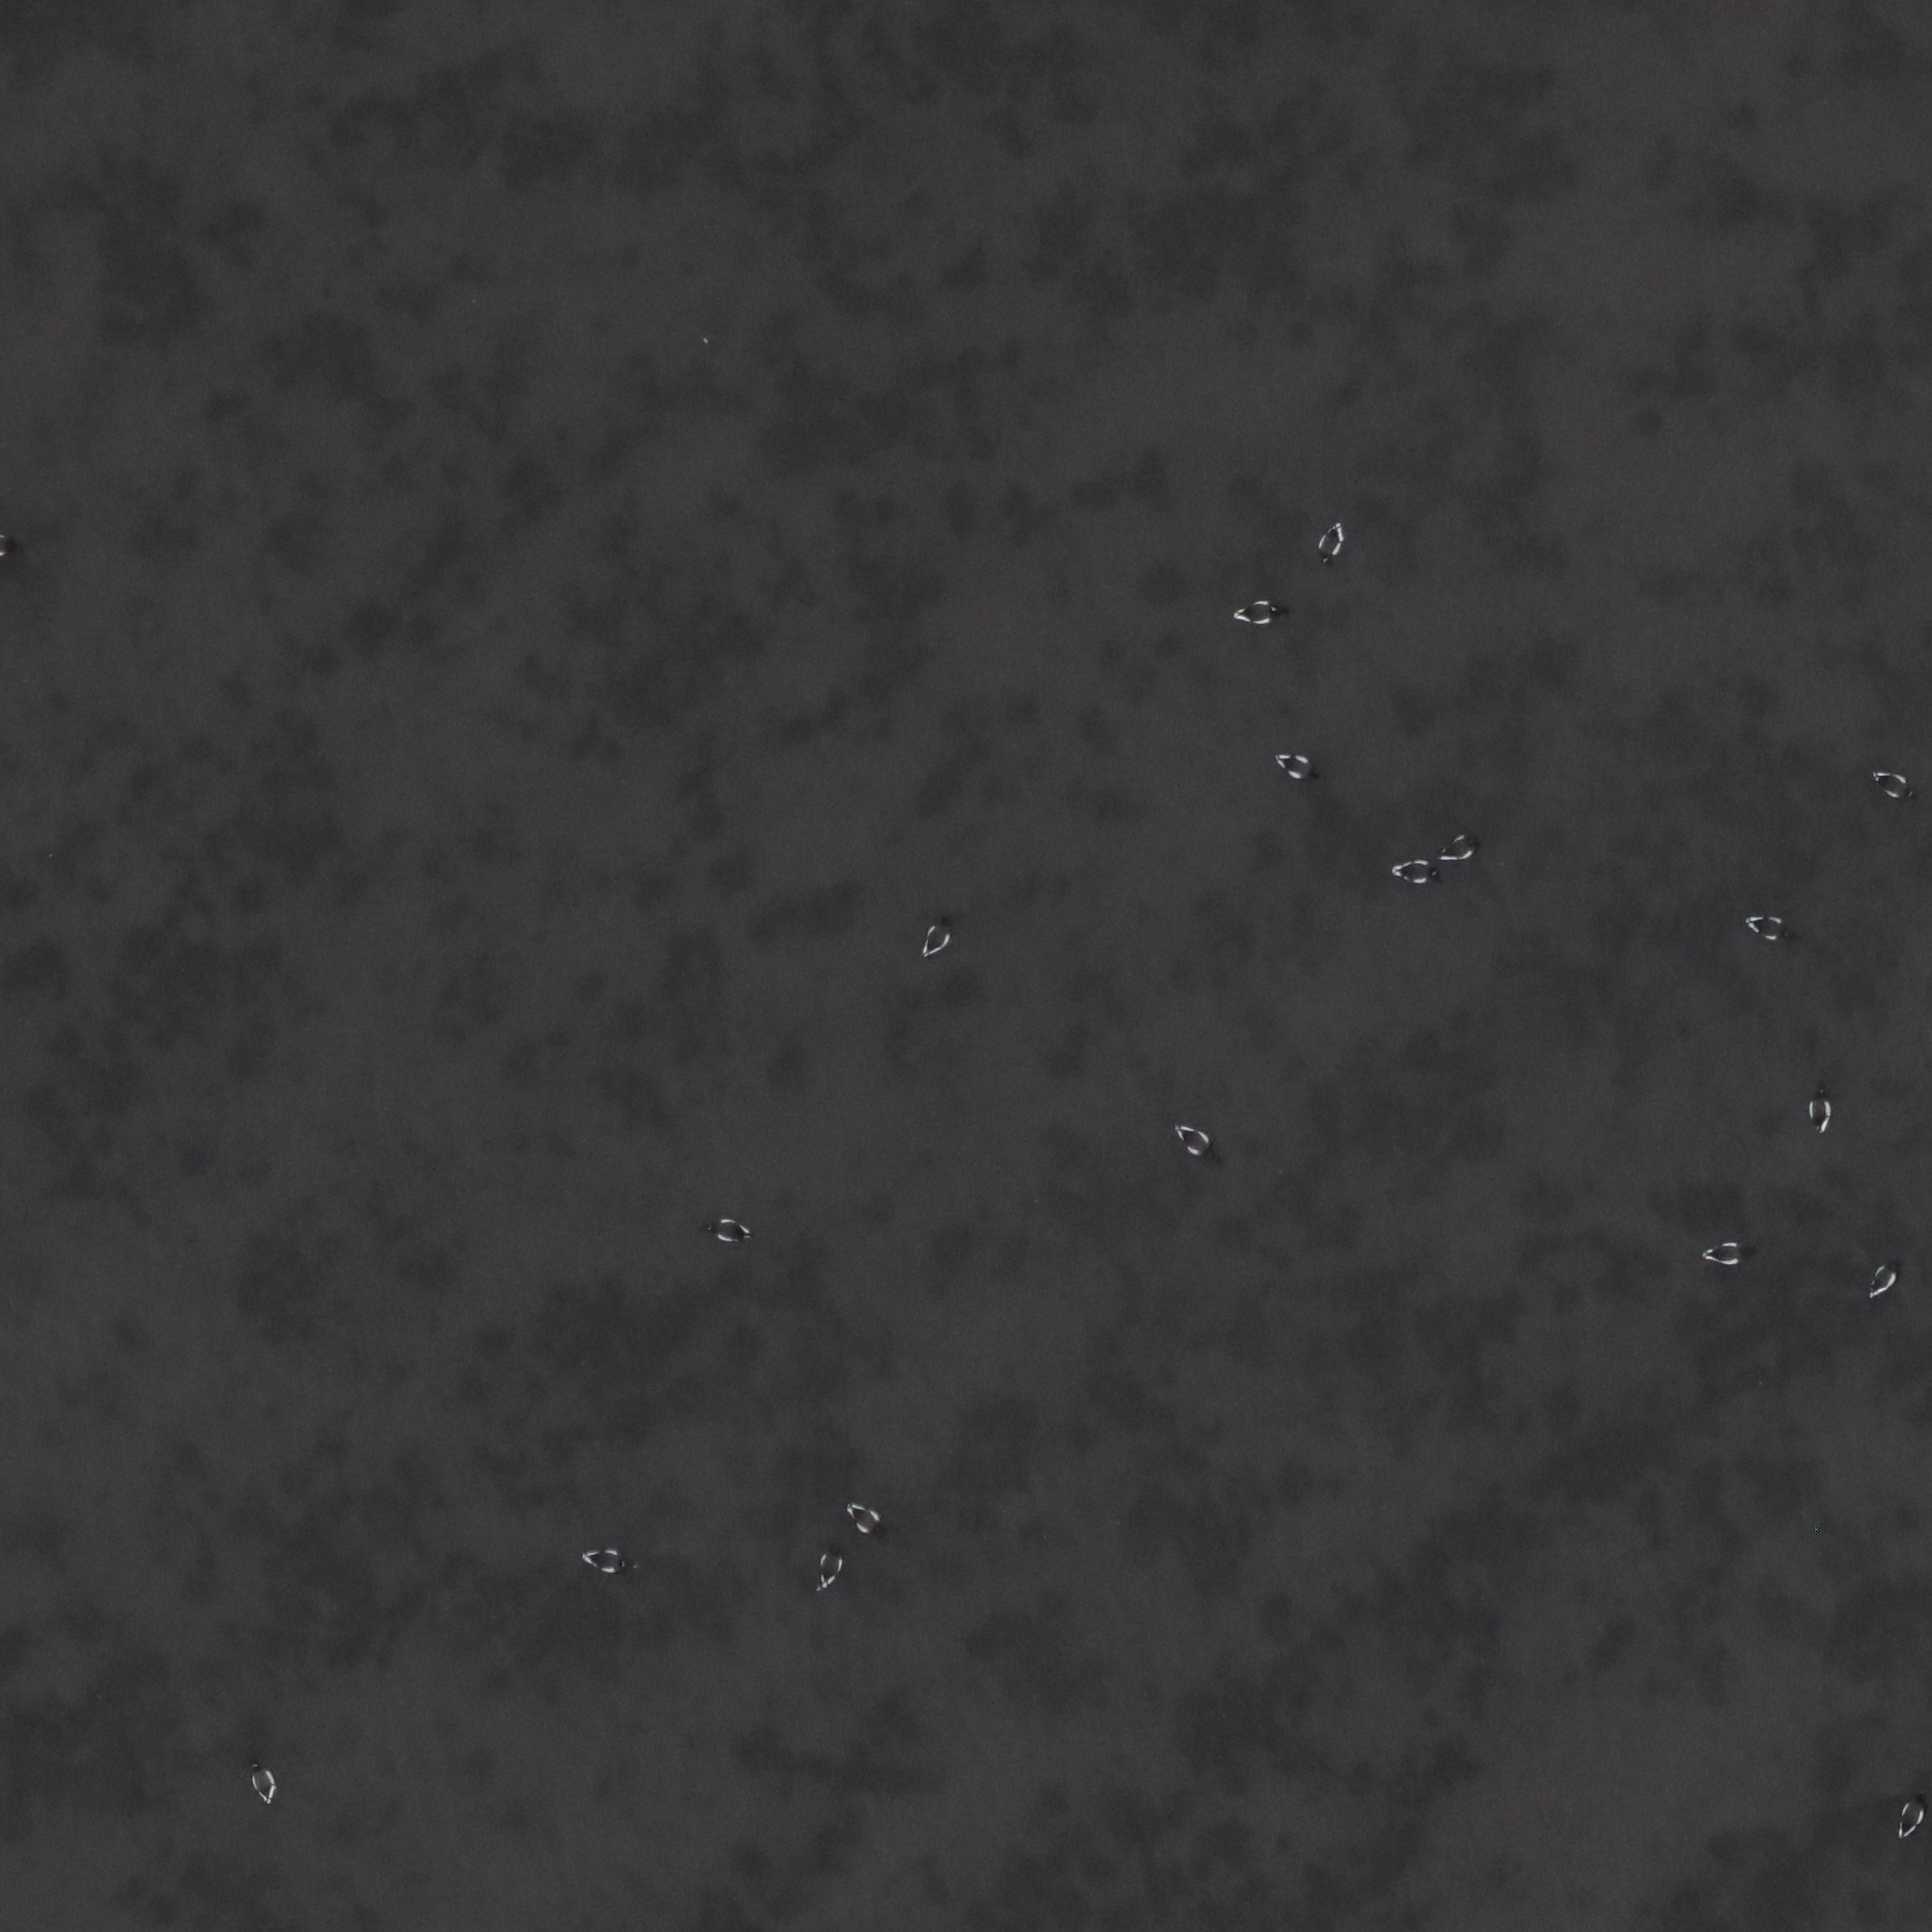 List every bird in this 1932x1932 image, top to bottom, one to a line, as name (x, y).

brant (1330, 543)
brant (1259, 613)
brant (1294, 767)
brant (1894, 787)
brant (1455, 850)
brant (1420, 868)
brant (1767, 927)
brant (937, 938)
brant (1818, 1112)
brant (1195, 1143)
brant (729, 1232)
brant (1725, 1254)
brant (1883, 1282)
brant (865, 1520)
brant (606, 1561)
brant (827, 1566)
brant (262, 1783)
brant (1911, 1817)